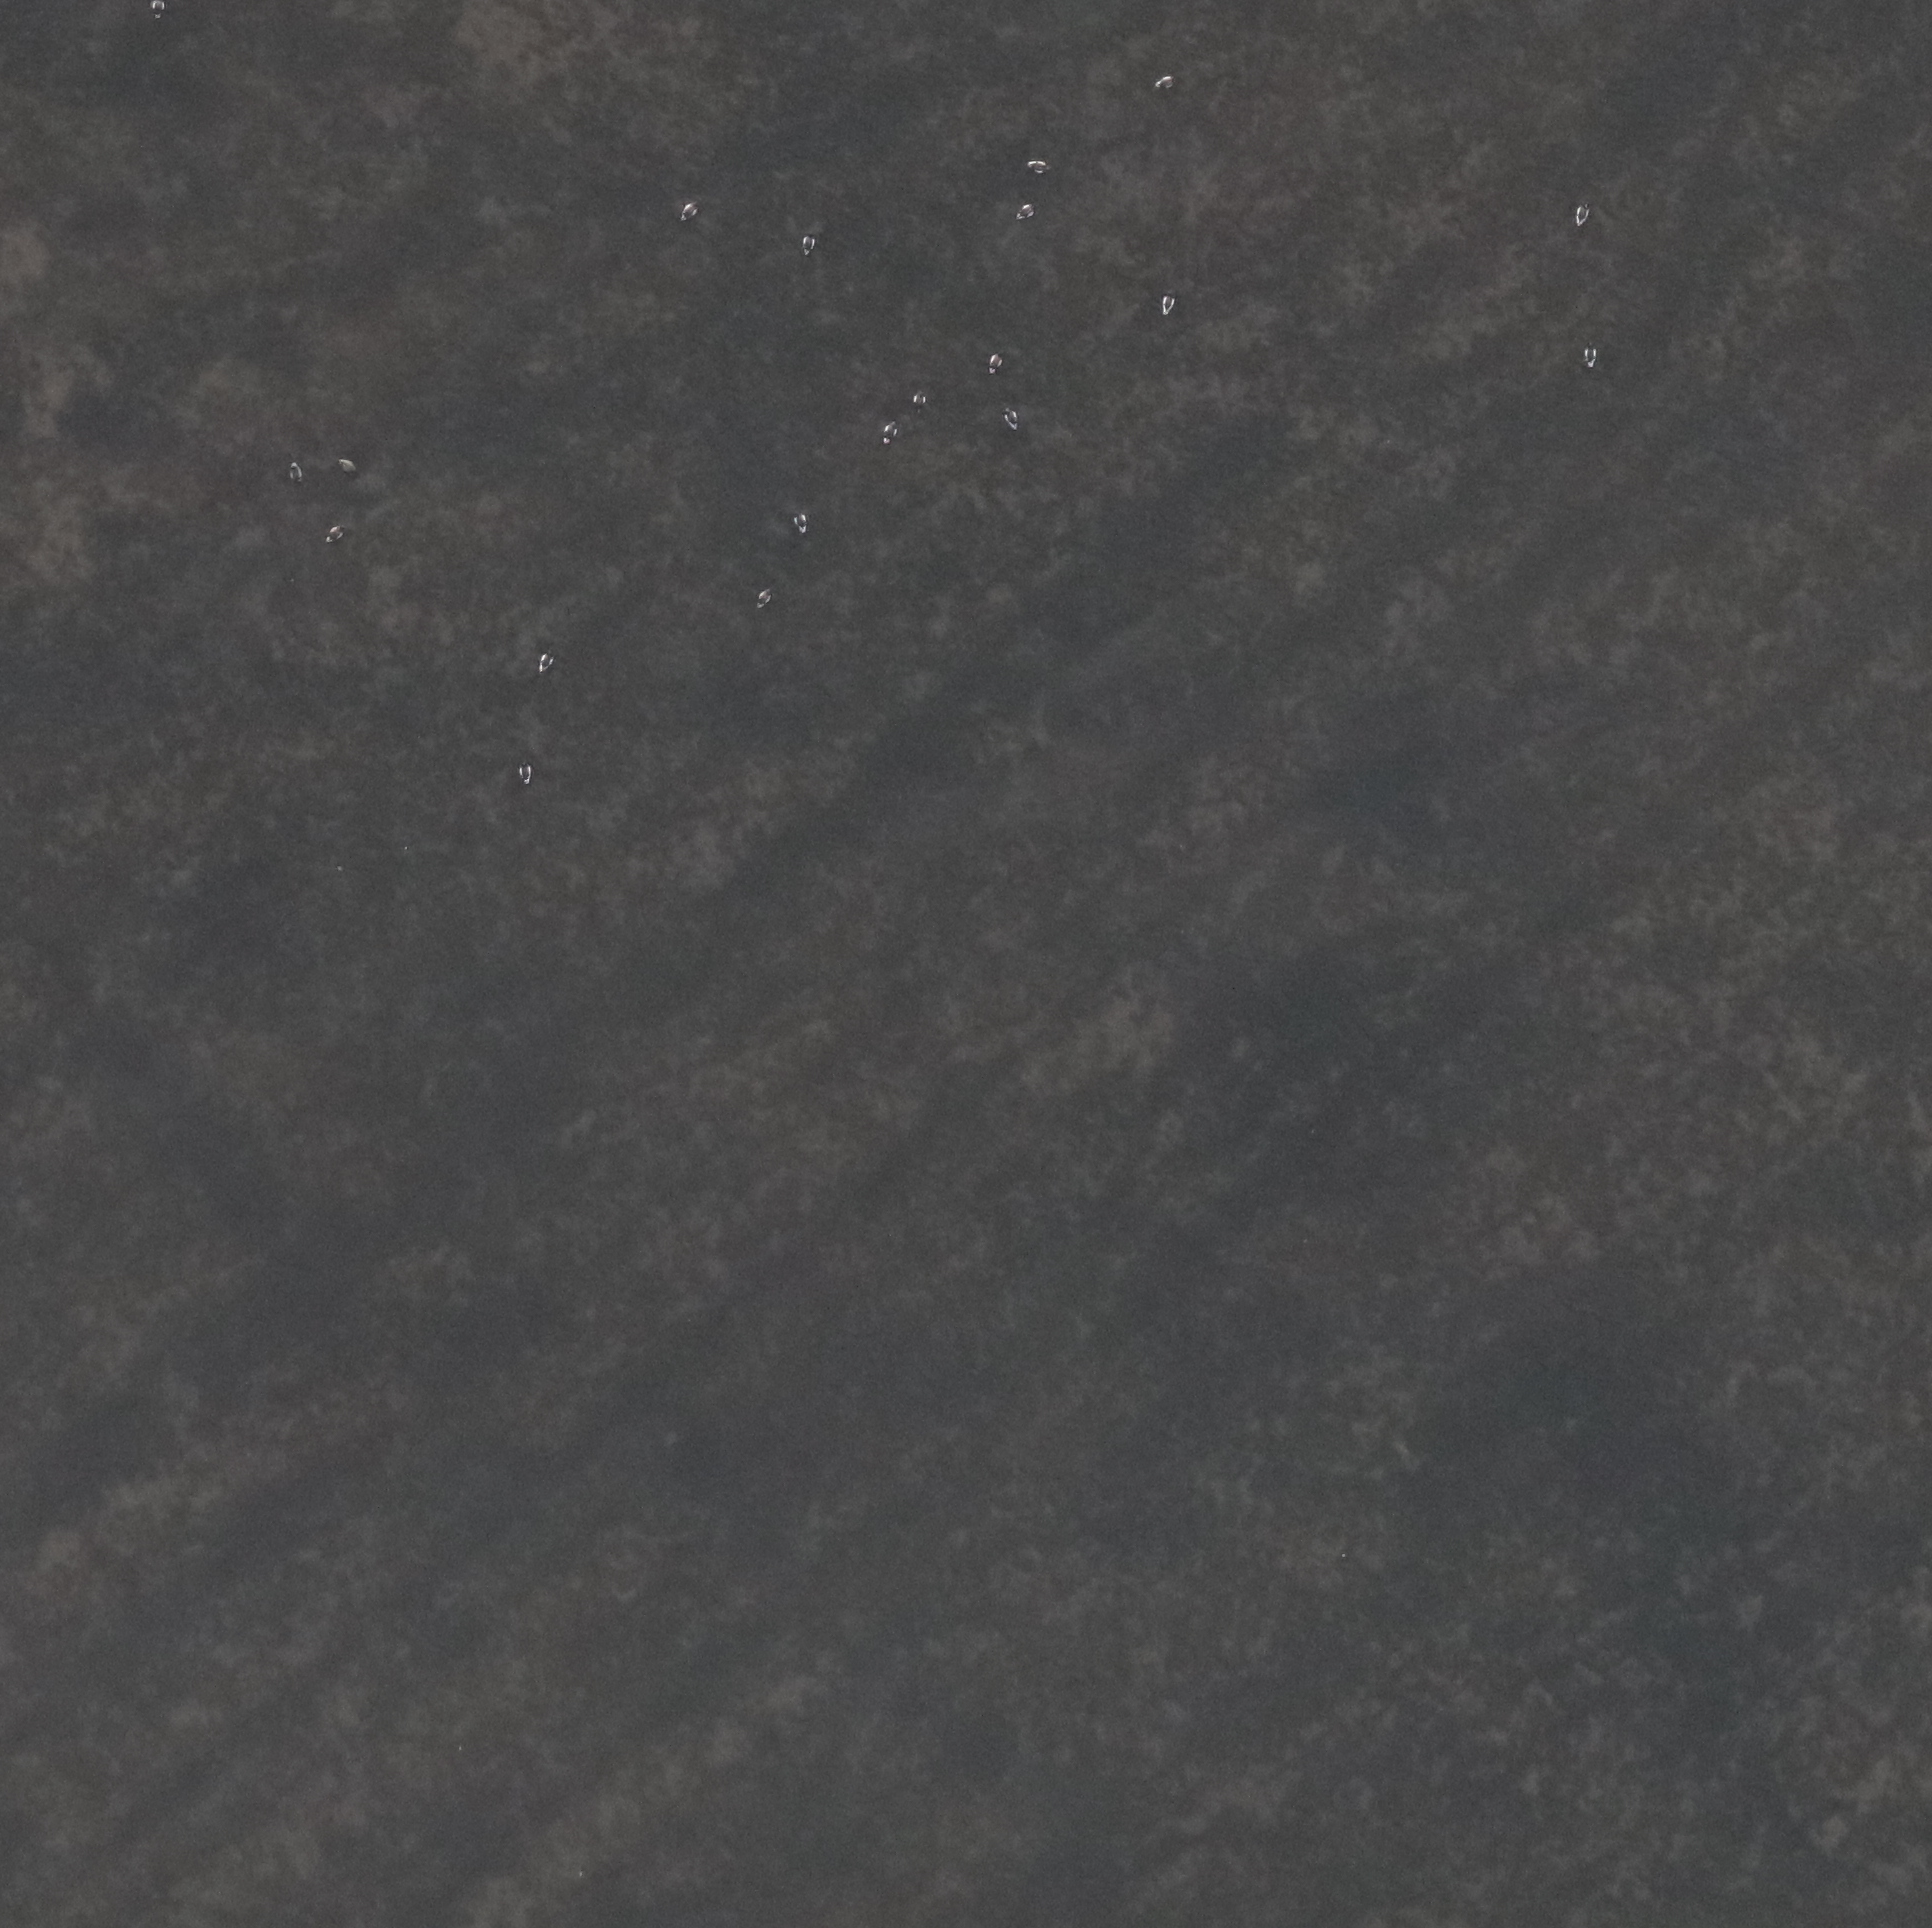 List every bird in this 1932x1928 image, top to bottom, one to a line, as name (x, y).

brant (161, 6)
brant (1161, 84)
brant (1034, 164)
brant (1027, 205)
brant (686, 217)
brant (1581, 218)
brant (808, 247)
brant (1165, 296)
brant (1597, 344)
brant (1001, 357)
brant (920, 402)
brant (1008, 423)
brant (895, 437)
brant (358, 463)
brant (298, 465)
brant (796, 518)
brant (345, 525)
brant (763, 597)
brant (545, 664)
brant (531, 769)